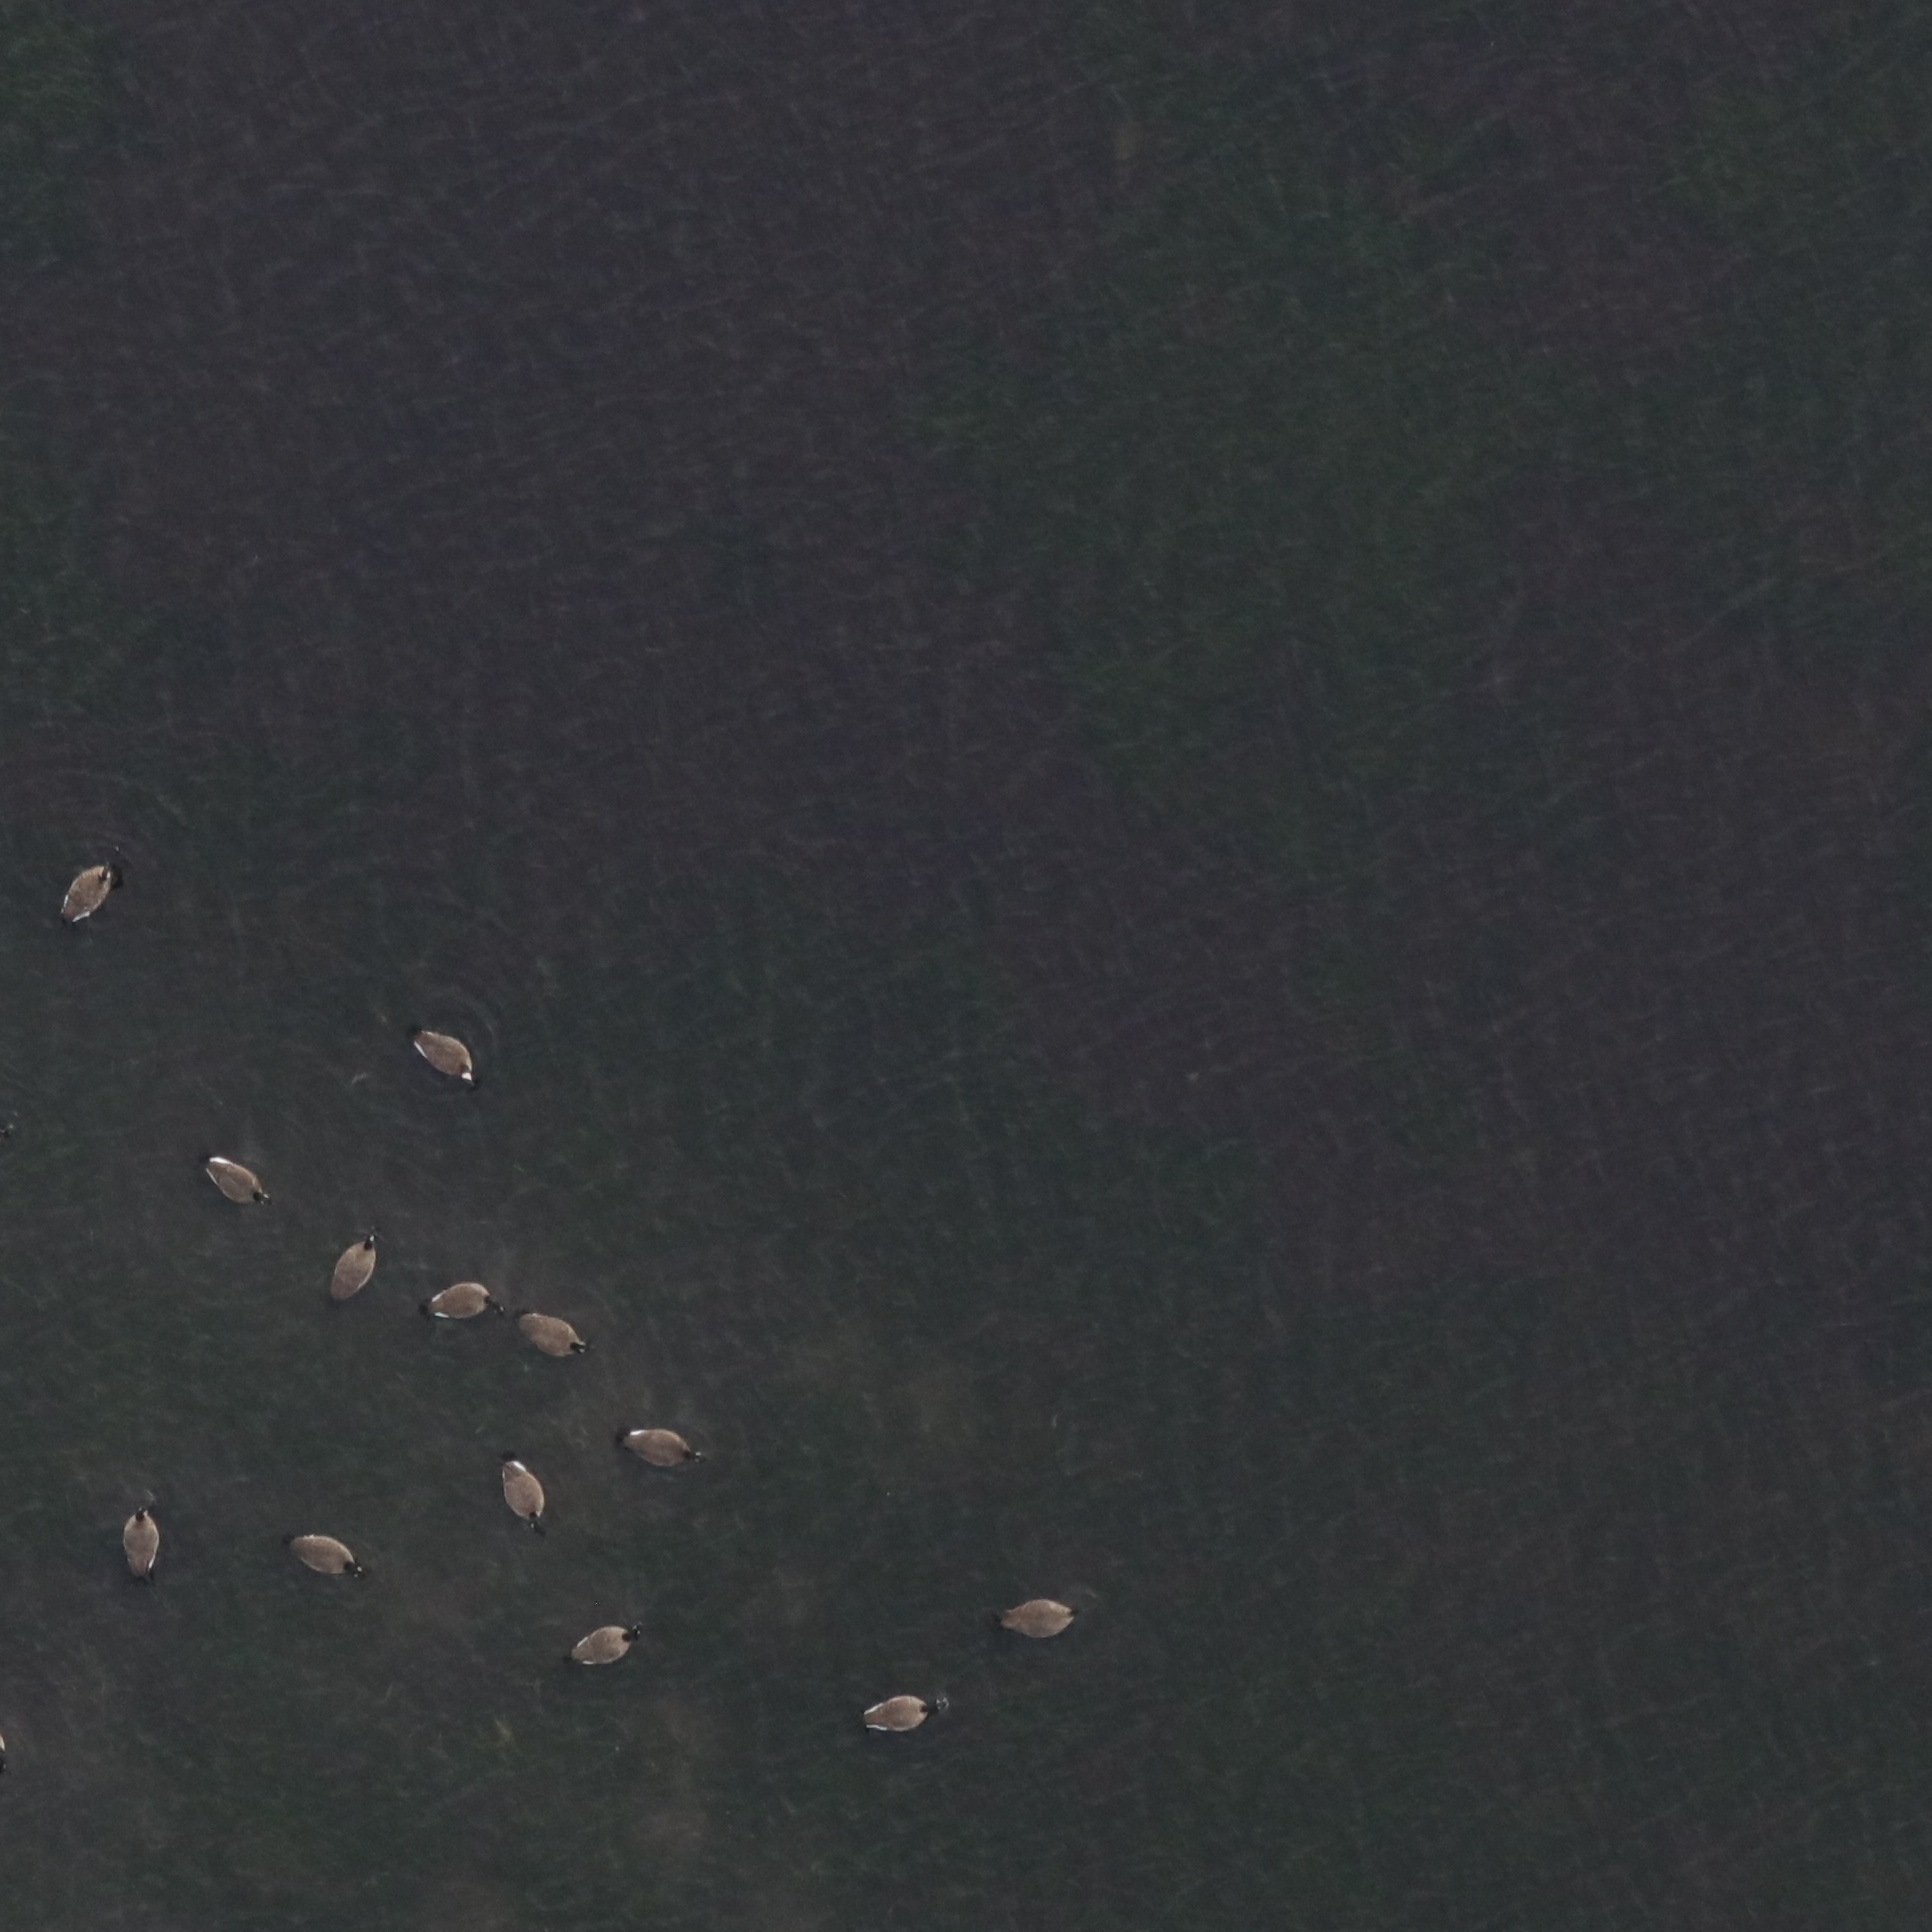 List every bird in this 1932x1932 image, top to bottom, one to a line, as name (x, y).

Canada goose (87, 896)
Canada goose (445, 1055)
Canada goose (234, 1180)
Canada goose (353, 1269)
Canada goose (463, 1300)
Canada goose (551, 1335)
Canada goose (659, 1447)
Canada goose (523, 1494)
Canada goose (142, 1542)
Canada goose (324, 1555)
Canada goose (1039, 1618)
Canada goose (602, 1646)
Canada goose (897, 1714)